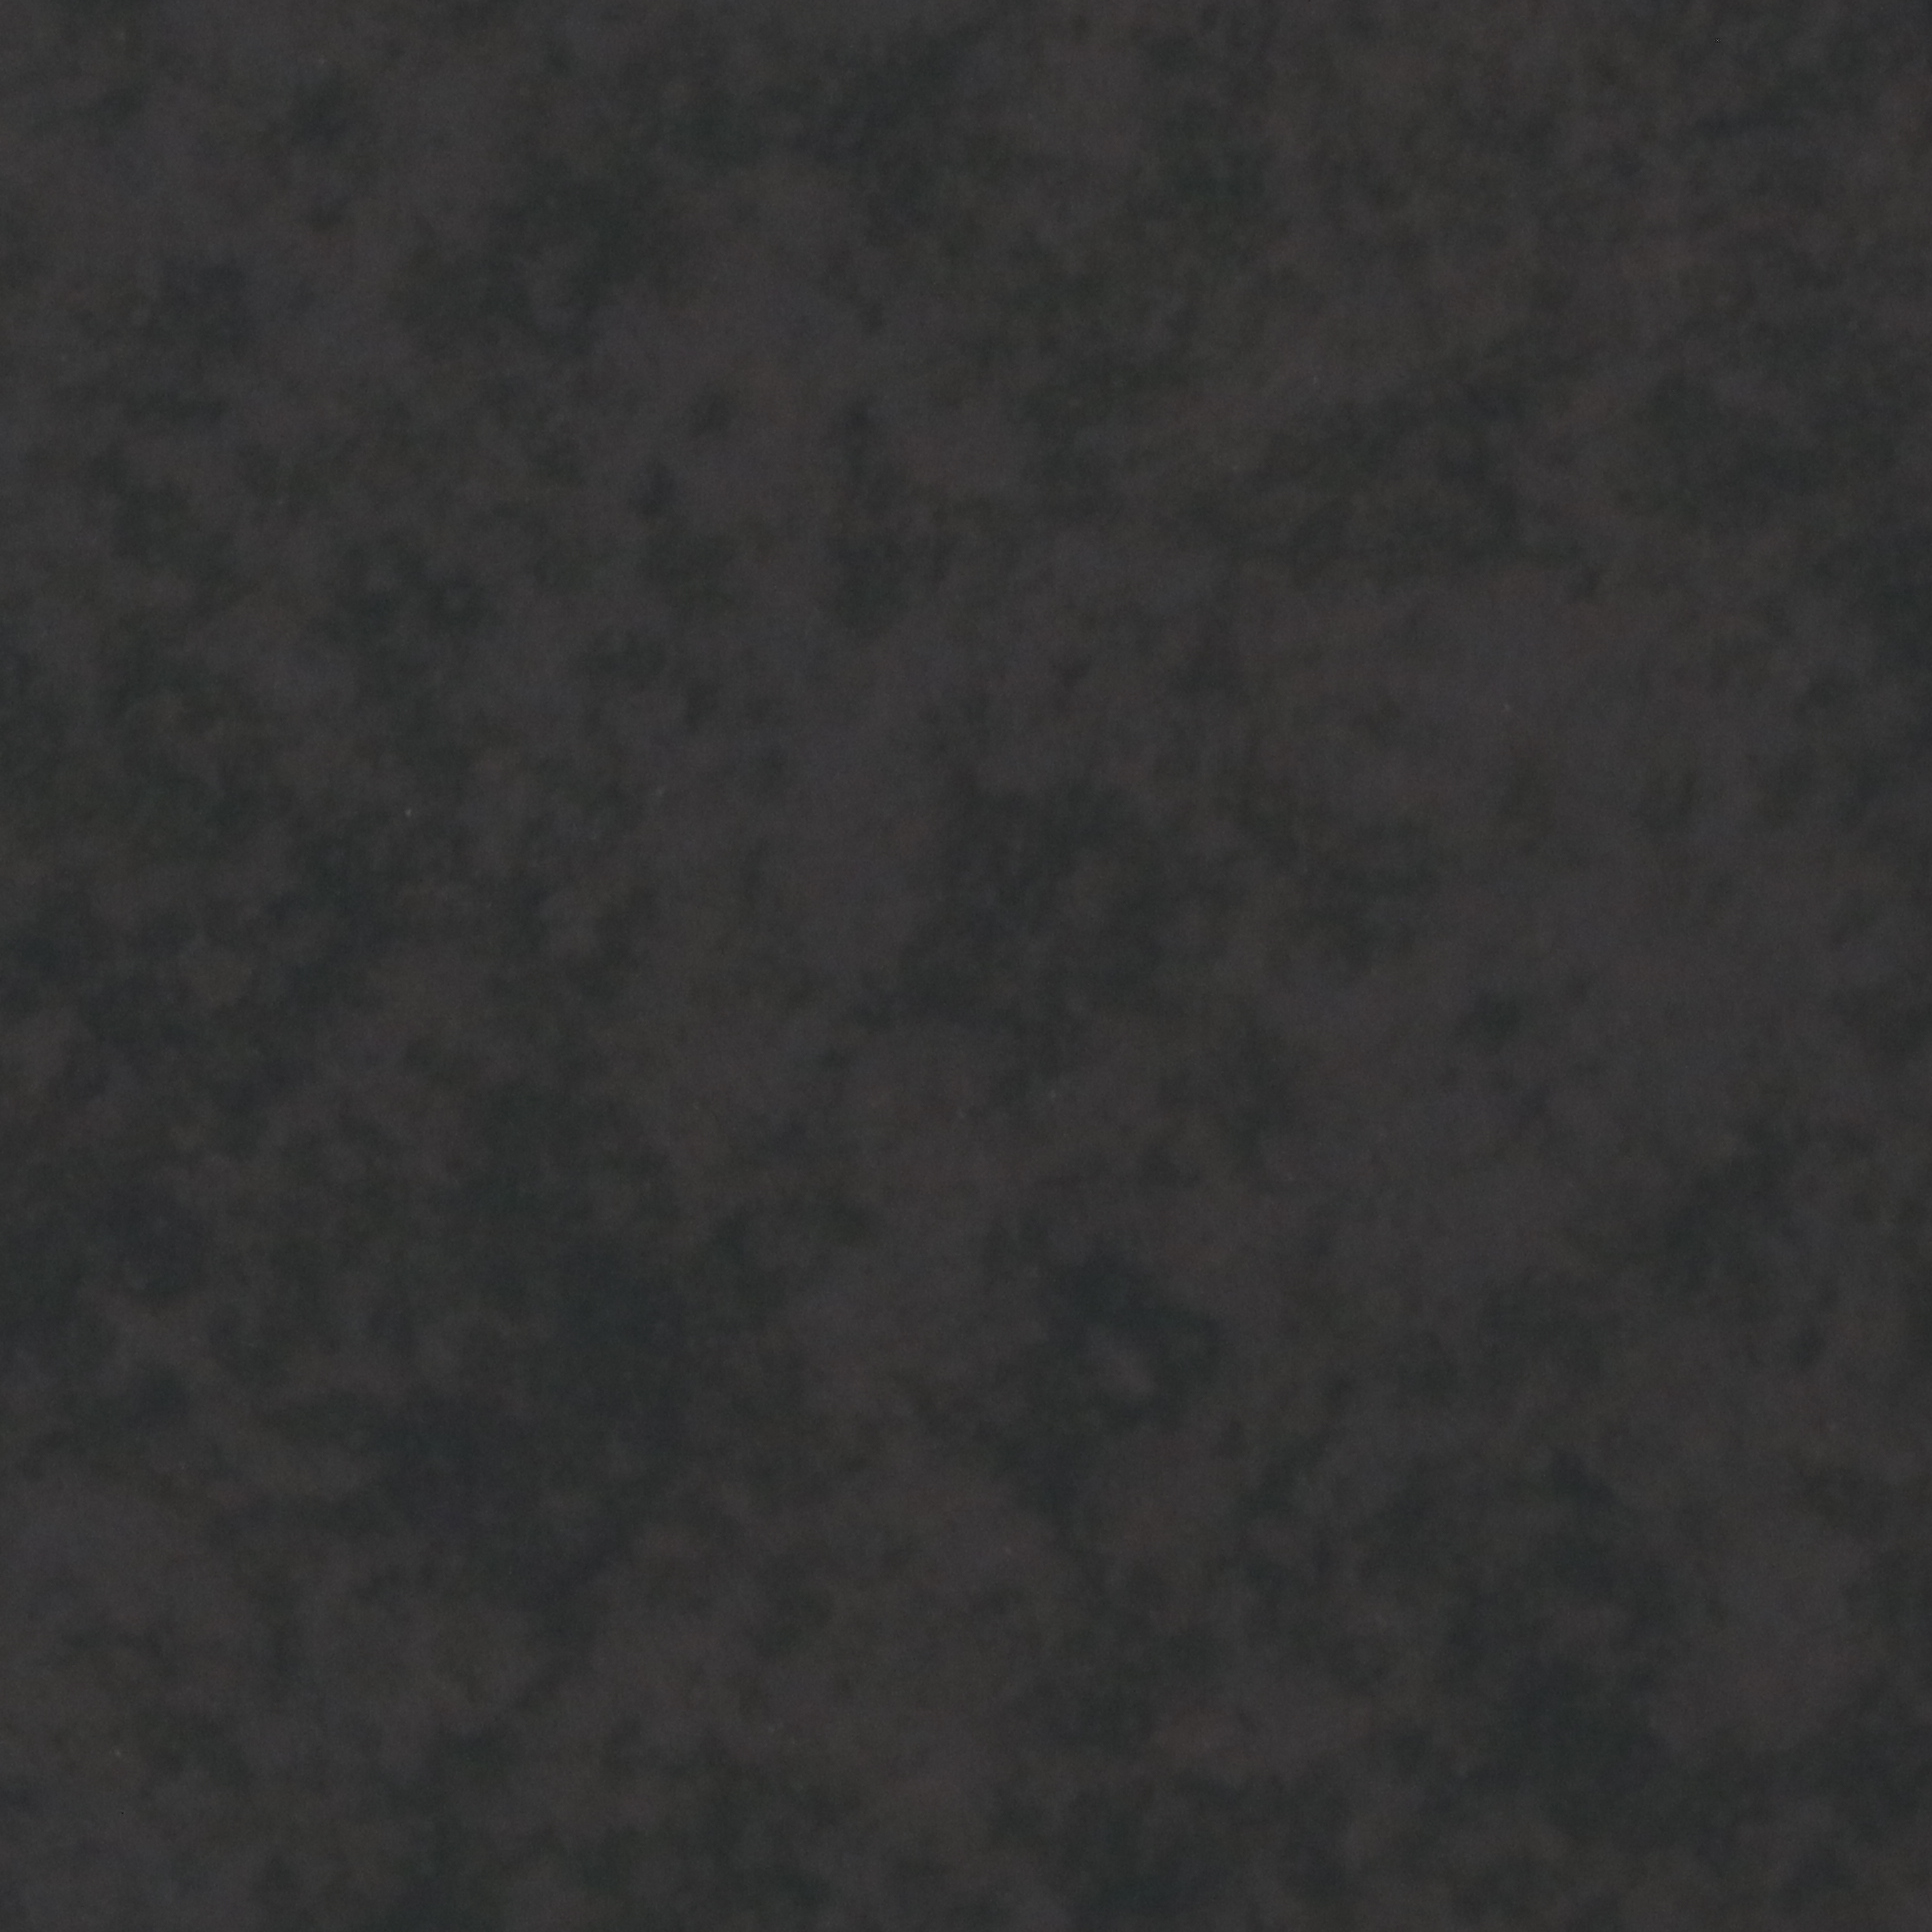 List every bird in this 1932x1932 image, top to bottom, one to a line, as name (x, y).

None